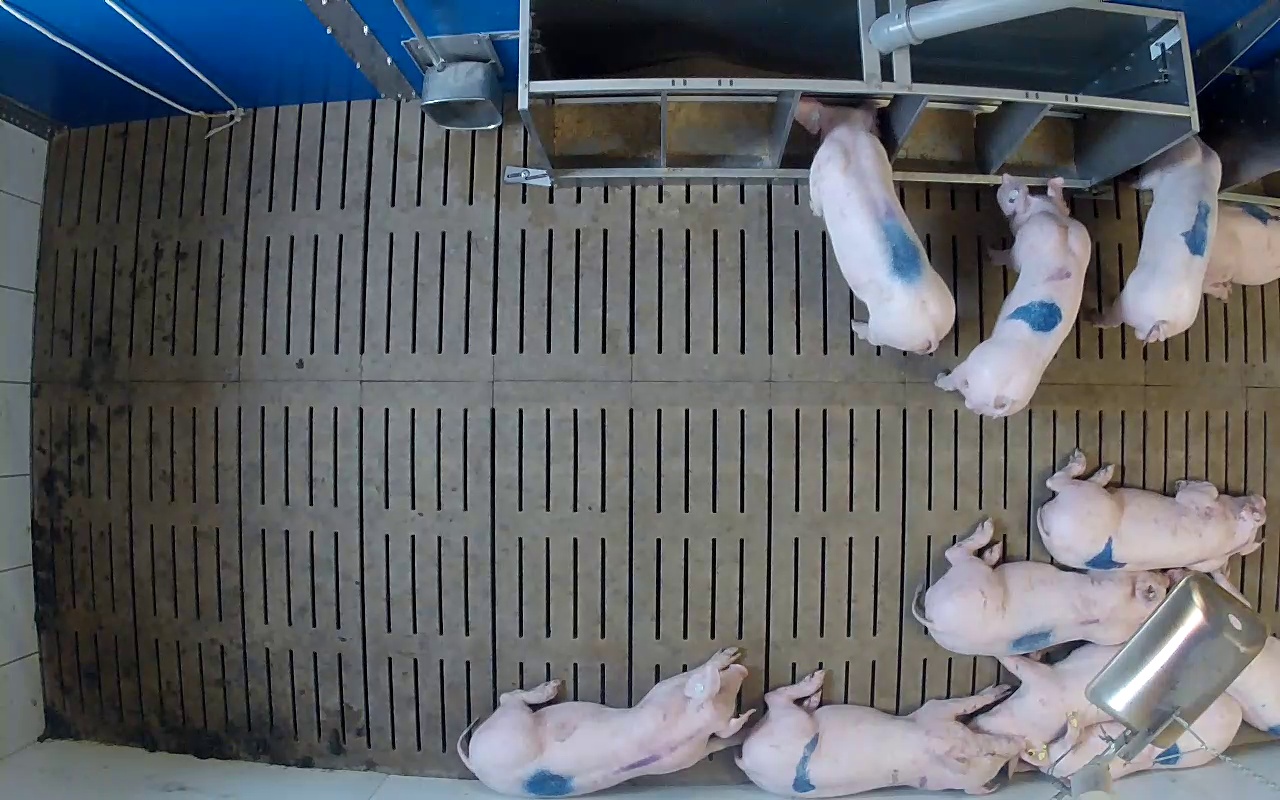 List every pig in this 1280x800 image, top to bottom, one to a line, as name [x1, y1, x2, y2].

pig [793, 97, 961, 359]
pig [1093, 127, 1224, 349]
pig [933, 173, 1090, 418]
pig [1199, 200, 1279, 302]
pig [1035, 448, 1267, 572]
pig [909, 518, 1173, 657]
pig [1167, 568, 1279, 736]
pig [967, 642, 1128, 779]
pig [459, 645, 756, 799]
pig [733, 666, 1024, 795]
pig [1014, 692, 1242, 790]